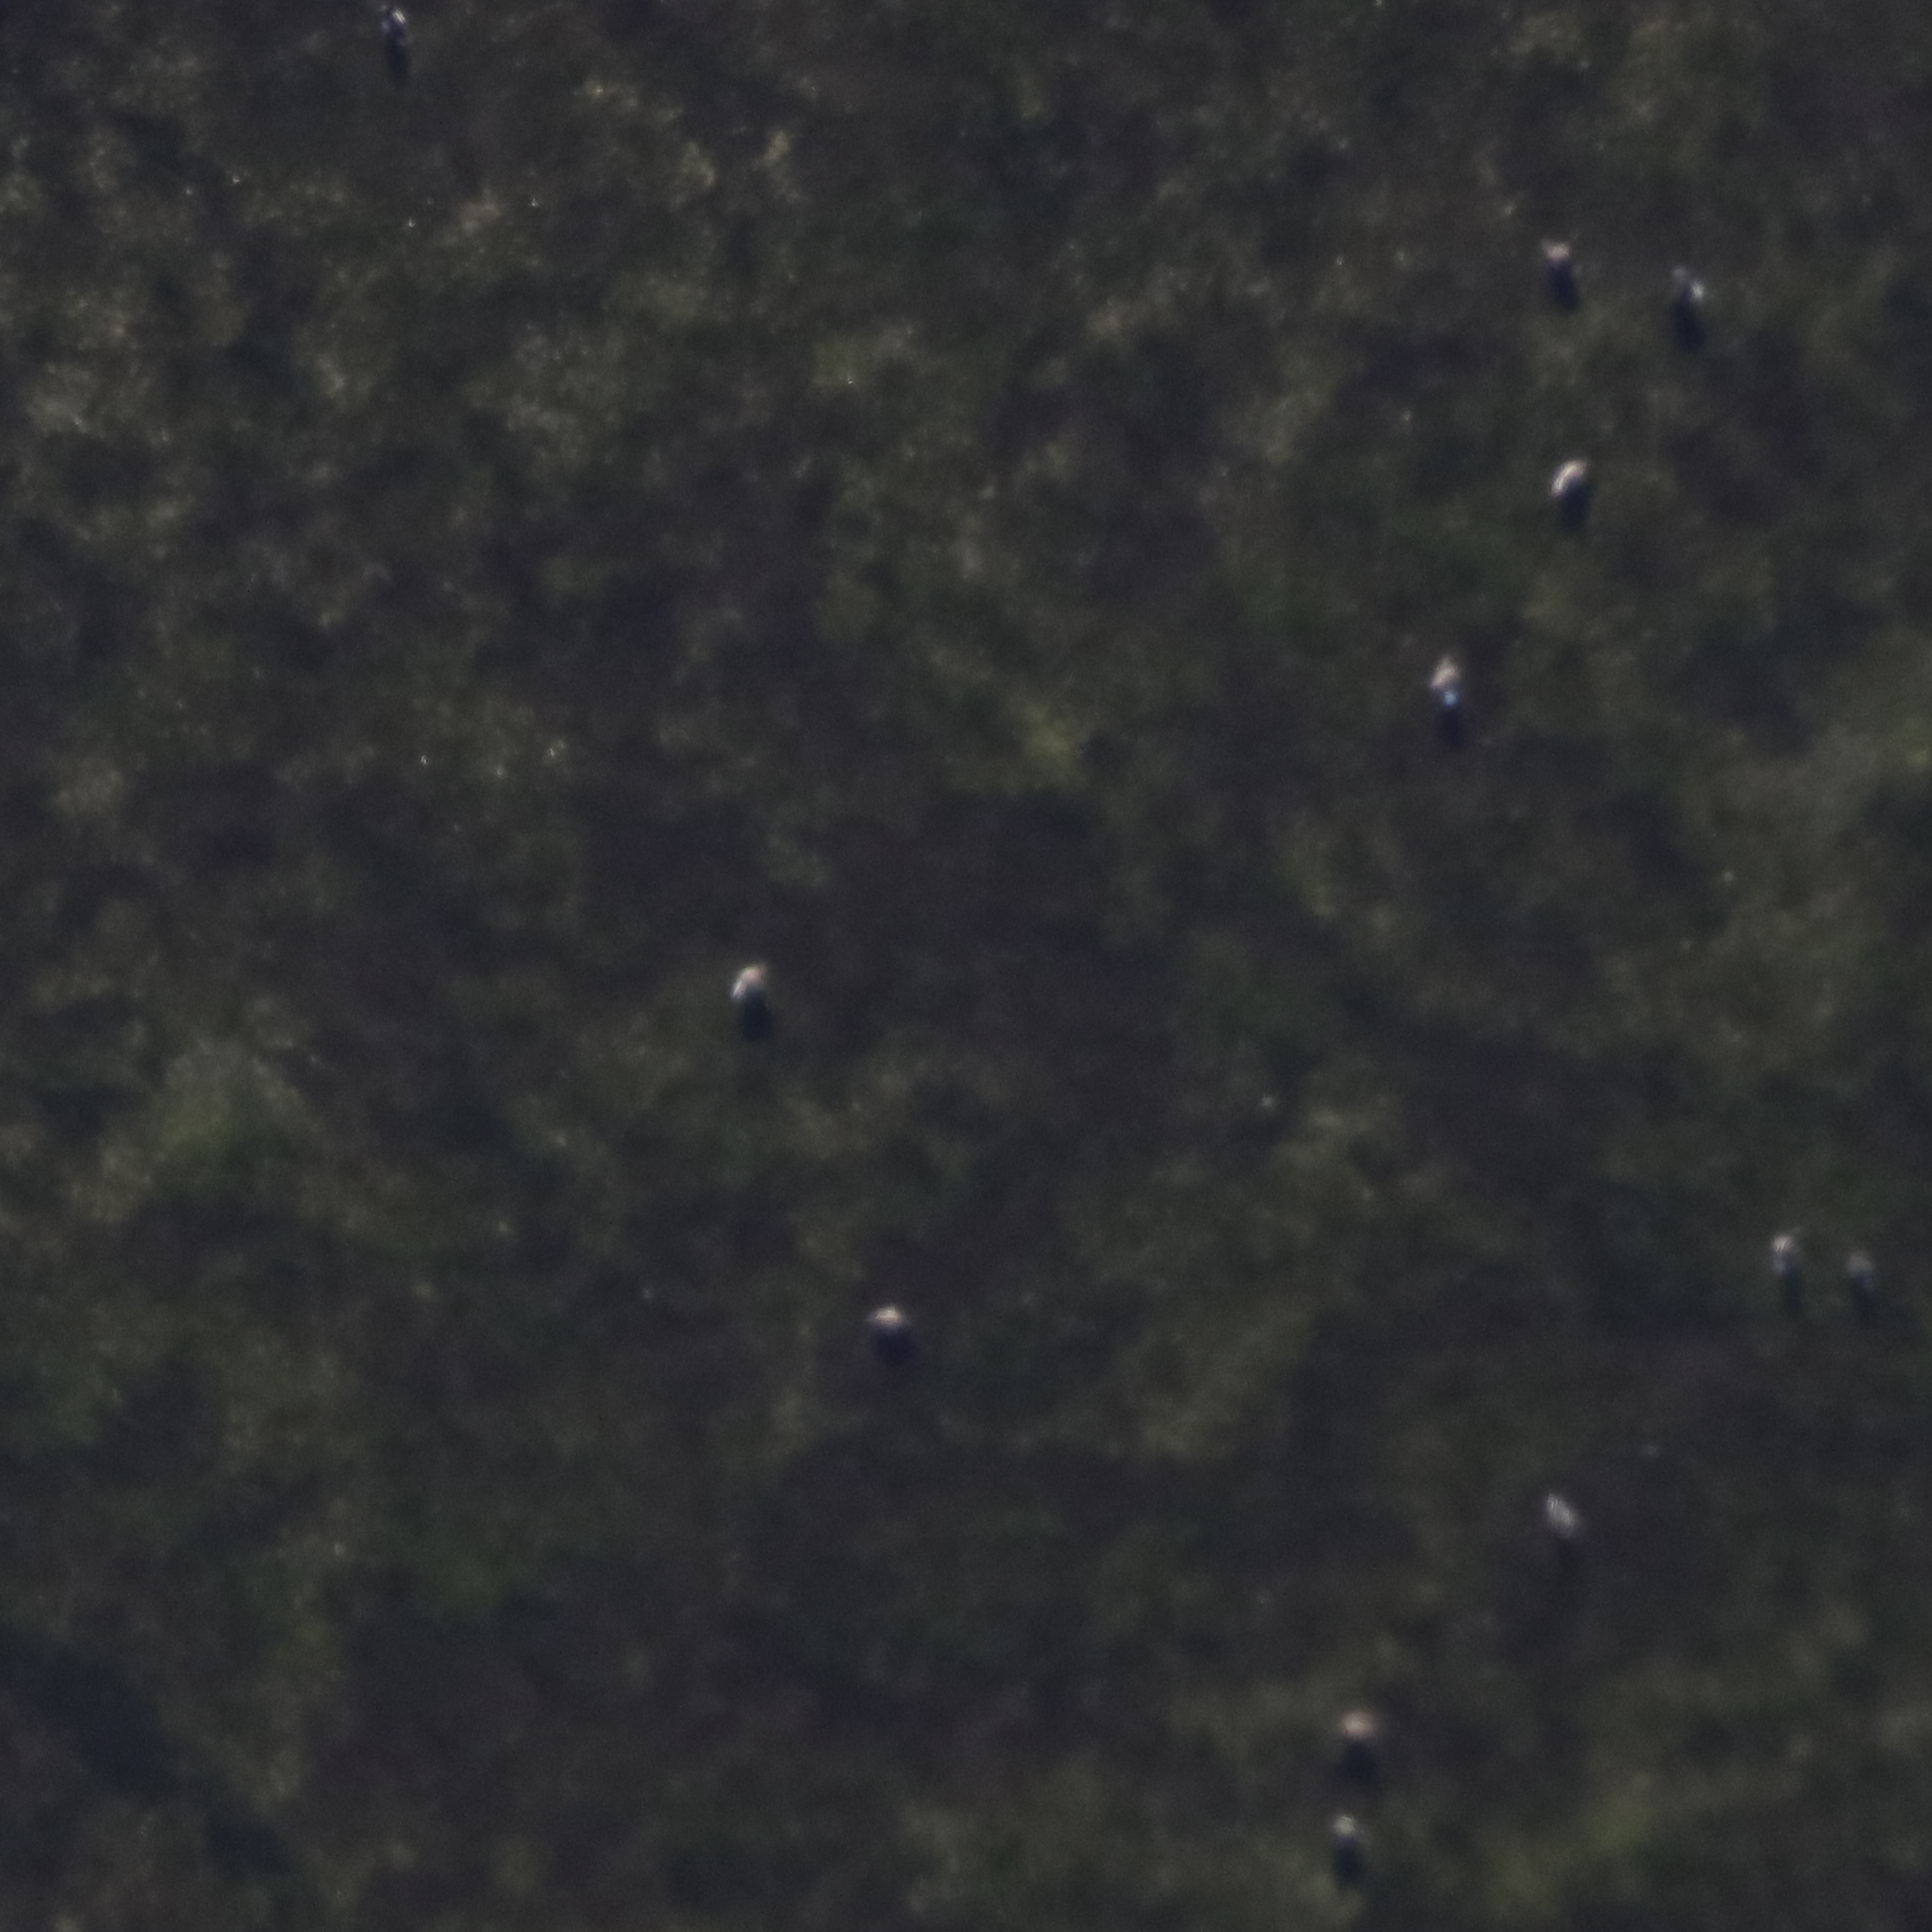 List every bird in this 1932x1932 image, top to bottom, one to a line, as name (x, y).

brant (388, 25)
brant (1561, 248)
brant (1684, 290)
brant (1569, 473)
brant (1447, 663)
brant (739, 978)
brant (1781, 1246)
brant (1860, 1268)
brant (888, 1323)
brant (1546, 1517)
brant (1360, 1725)
brant (1337, 1831)